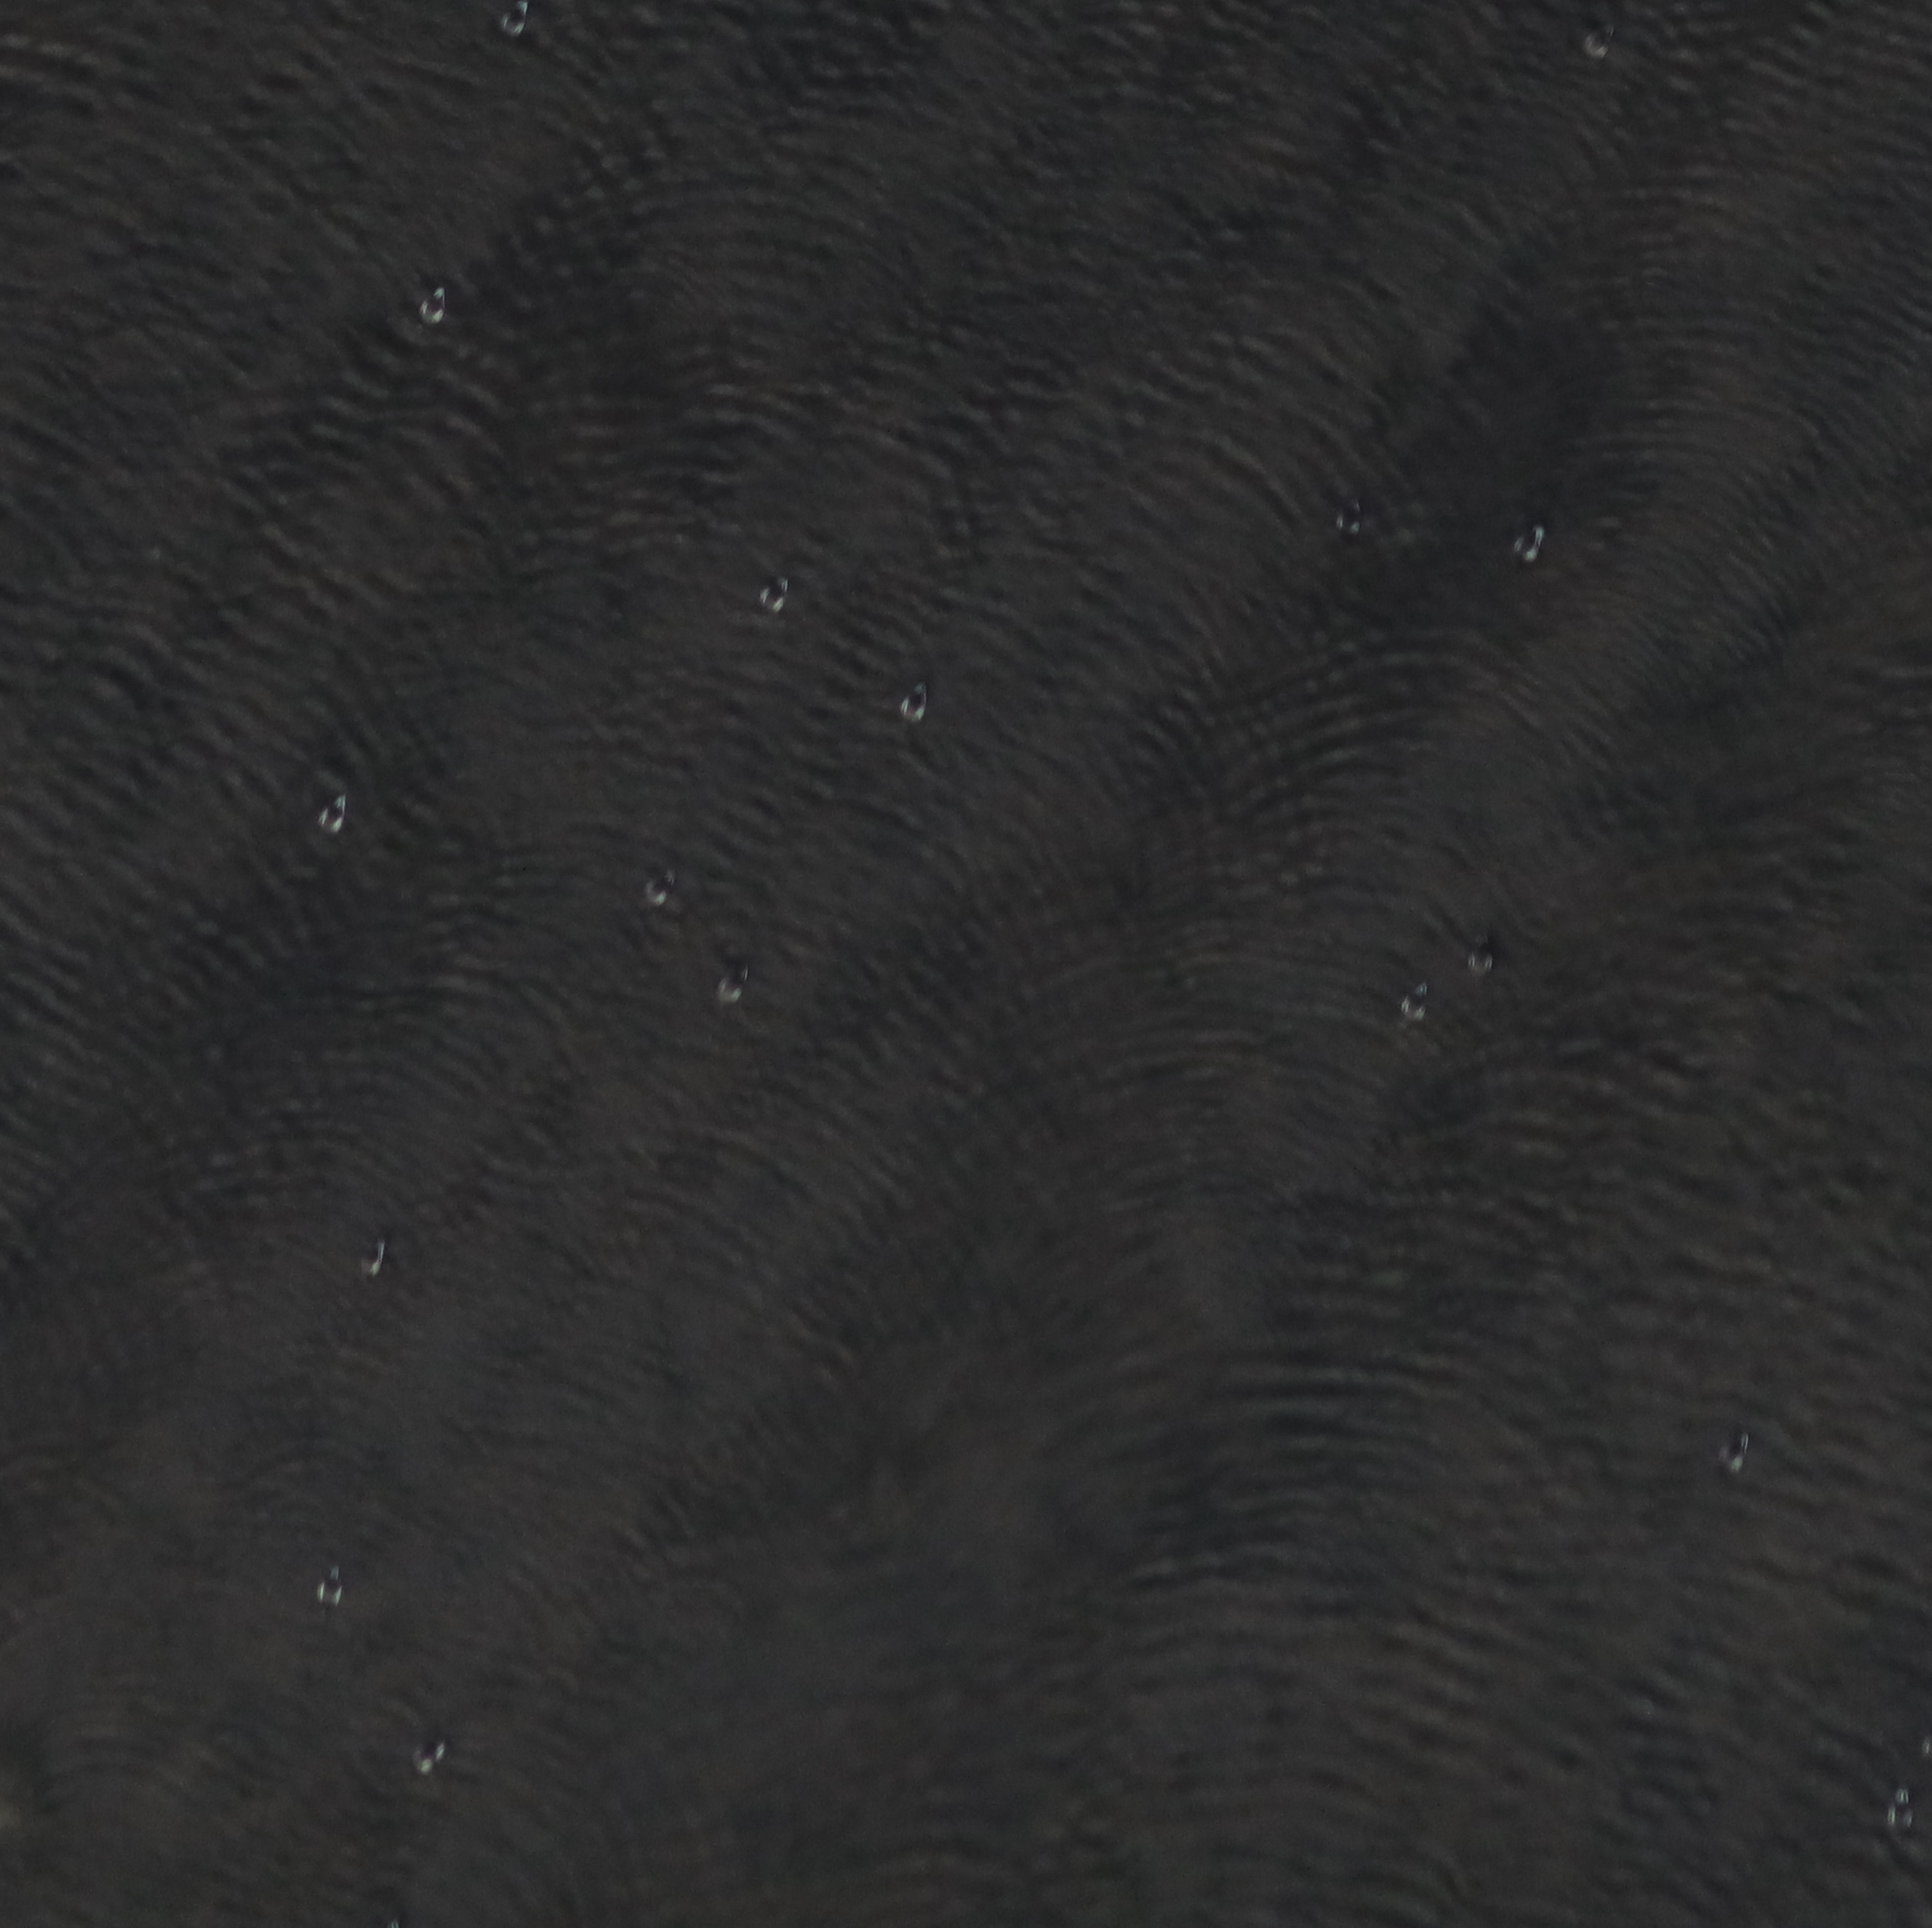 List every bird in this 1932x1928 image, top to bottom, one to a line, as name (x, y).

brant (514, 17)
brant (1604, 37)
brant (430, 305)
brant (1354, 520)
brant (1532, 547)
brant (772, 597)
brant (911, 706)
brant (332, 816)
brant (655, 886)
brant (1483, 962)
brant (735, 988)
brant (1412, 1009)
brant (369, 1261)
brant (1737, 1451)
brant (331, 1590)
brant (427, 1764)
brant (1902, 1816)